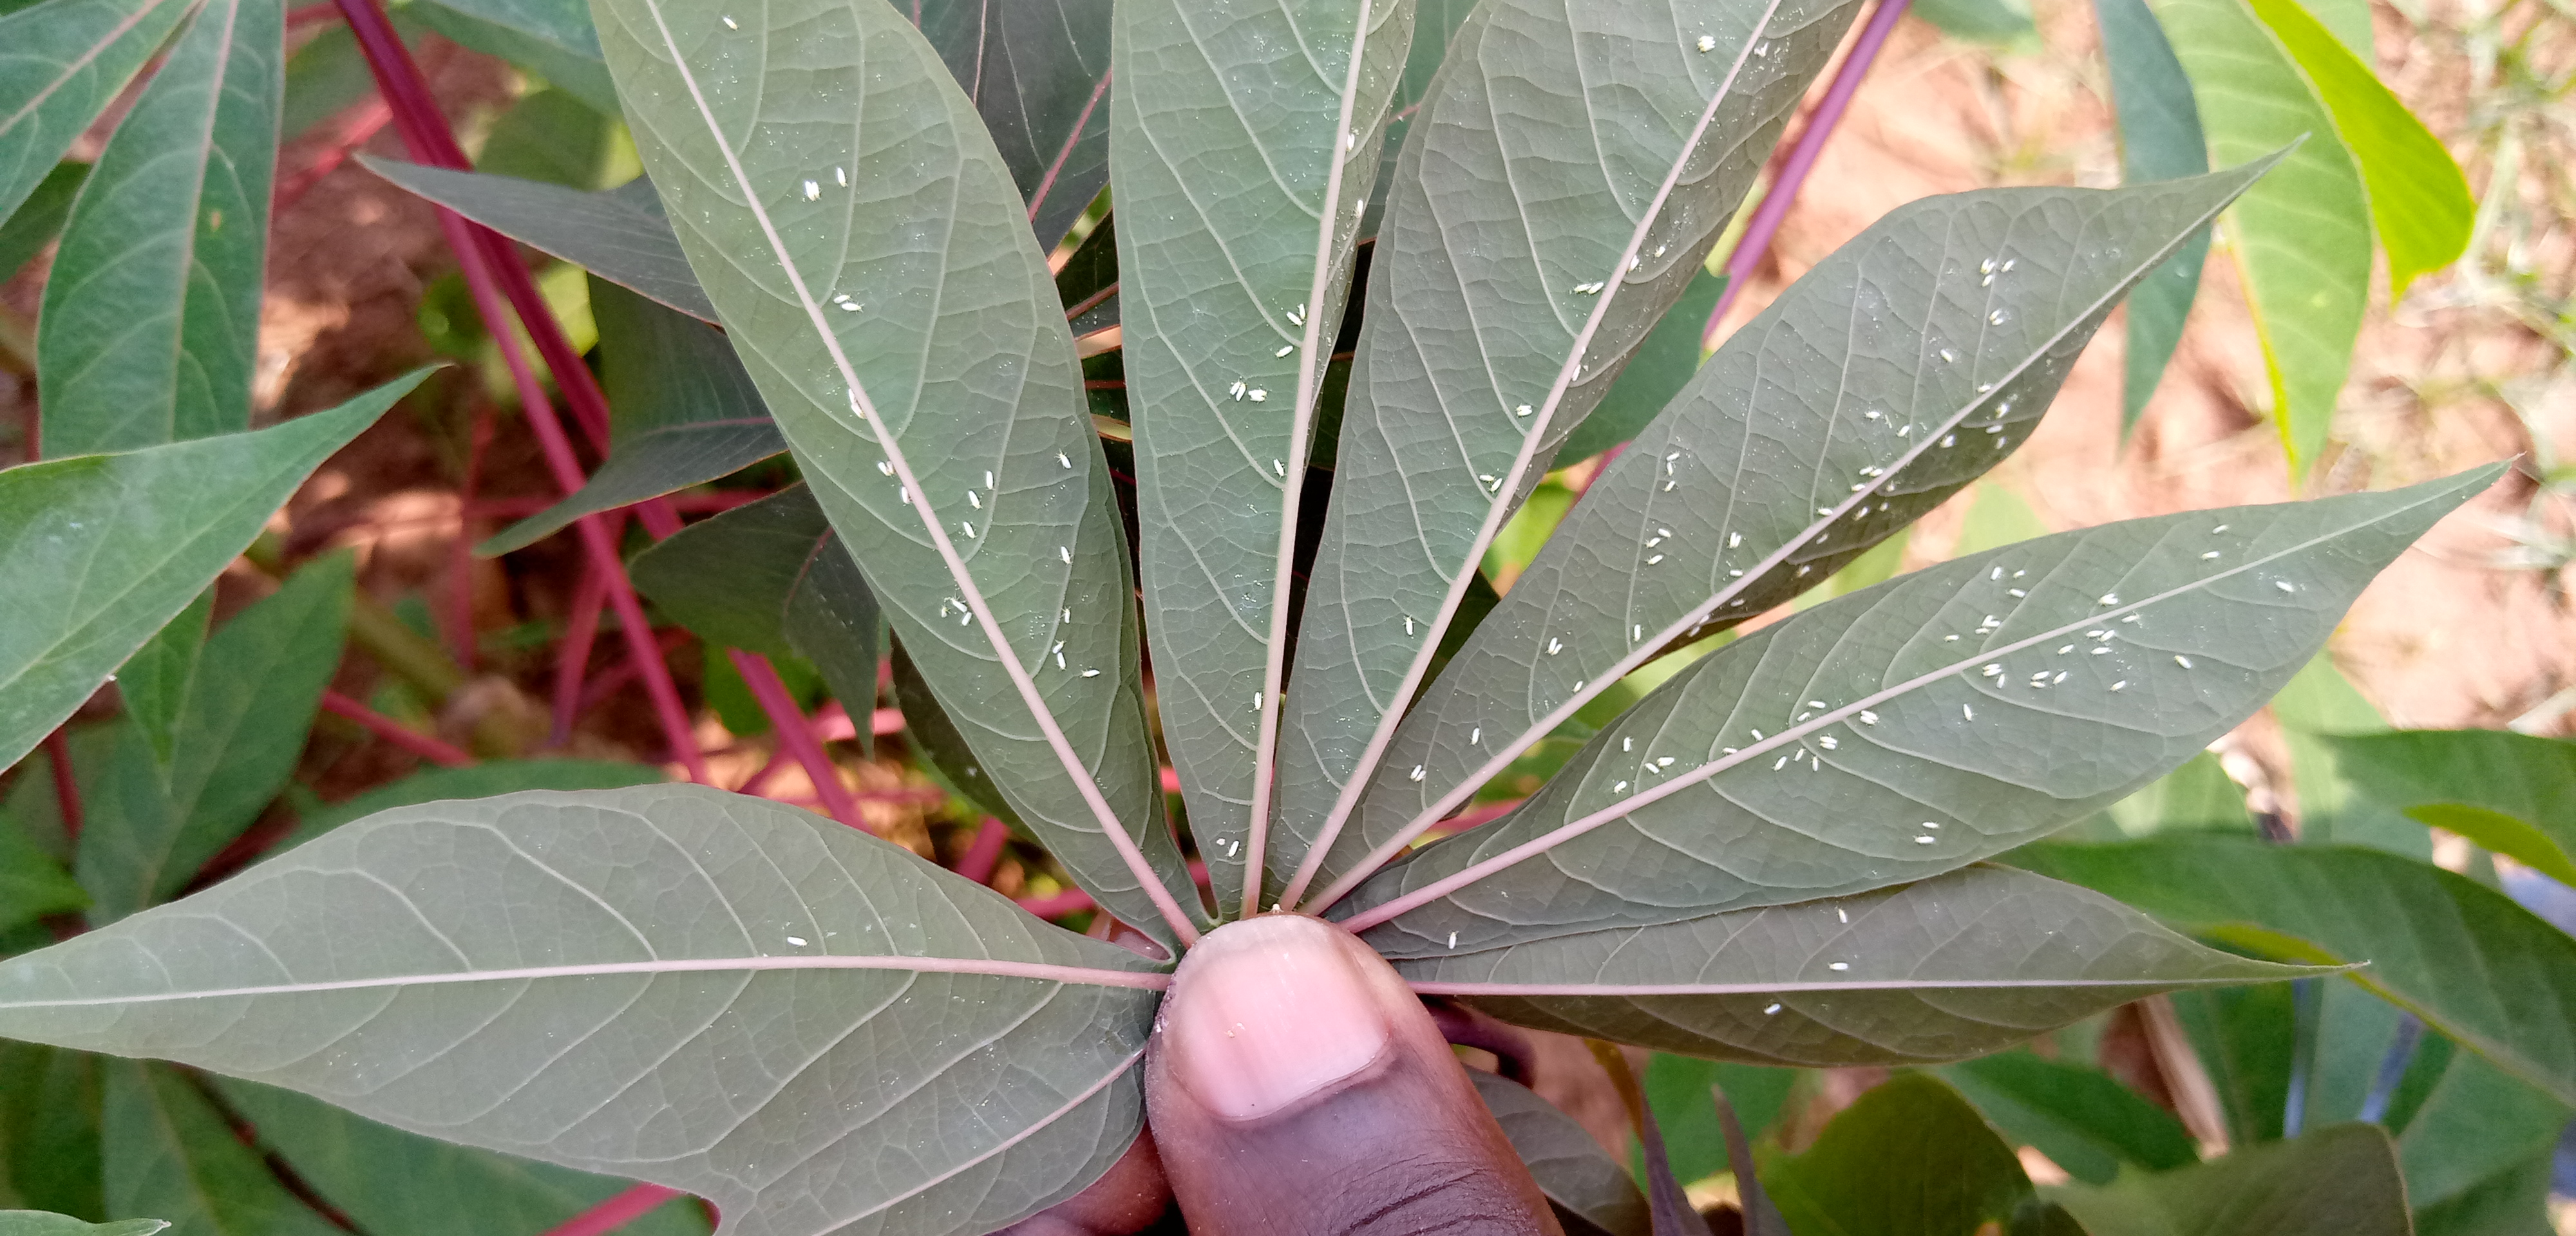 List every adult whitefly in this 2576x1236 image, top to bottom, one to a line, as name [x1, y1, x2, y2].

whitefly [721, 15, 742, 32]
whitefly [1695, 29, 1719, 61]
whitefly [1693, 32, 1720, 57]
whitefly [1345, 129, 1357, 156]
whitefly [833, 164, 852, 192]
whitefly [803, 175, 821, 207]
whitefly [1355, 198, 1367, 219]
whitefly [1652, 244, 1674, 263]
whitefly [1625, 250, 1645, 275]
whitefly [1999, 255, 2018, 276]
whitefly [1978, 257, 1991, 274]
whitefly [1984, 260, 1996, 276]
whitefly [1980, 272, 1994, 291]
whitefly [1587, 279, 1606, 297]
whitefly [1568, 280, 1591, 295]
whitefly [830, 292, 853, 304]
whitefly [840, 301, 864, 315]
whitefly [1297, 301, 1309, 319]
whitefly [1989, 304, 2006, 328]
whitefly [1285, 311, 1303, 332]
whitefly [1273, 342, 1298, 360]
whitefly [1936, 346, 1958, 368]
whitefly [1571, 363, 1585, 382]
whitefly [1231, 379, 1246, 405]
whitefly [1976, 380, 1992, 395]
whitefly [1248, 388, 1270, 403]
whitefly [849, 400, 868, 420]
whitefly [1516, 402, 1533, 420]
whitefly [1861, 404, 1882, 424]
whitefly [1895, 421, 1911, 440]
whitefly [1056, 449, 1075, 473]
whitefly [1665, 449, 1682, 461]
whitefly [1273, 458, 1289, 482]
whitefly [877, 458, 887, 480]
whitefly [1664, 460, 1677, 476]
whitefly [1857, 462, 1873, 476]
whitefly [983, 466, 996, 491]
whitefly [1475, 471, 1495, 482]
whitefly [1490, 477, 1511, 492]
whitefly [1663, 477, 1676, 494]
whitefly [1849, 480, 1866, 492]
whitefly [899, 482, 910, 512]
whitefly [965, 486, 985, 510]
whitefly [1815, 505, 1838, 519]
whitefly [961, 520, 978, 541]
whitefly [2209, 521, 2230, 539]
whitefly [1656, 527, 1673, 538]
whitefly [1727, 529, 1744, 555]
whitefly [1645, 534, 1662, 550]
whitefly [1059, 545, 1073, 566]
whitefly [2197, 546, 2222, 565]
whitefly [1645, 552, 1667, 566]
whitefly [1987, 561, 2001, 584]
whitefly [1728, 567, 1748, 581]
whitefly [2011, 567, 2031, 581]
whitefly [2272, 578, 2298, 597]
whitefly [2006, 587, 2027, 600]
whitefly [2095, 589, 2121, 608]
whitefly [950, 595, 969, 613]
whitefly [942, 603, 949, 624]
whitefly [1061, 604, 1073, 626]
whitefly [961, 610, 974, 631]
whitefly [2120, 612, 2142, 628]
whitefly [1405, 614, 1414, 640]
whitefly [1631, 622, 1645, 642]
whitefly [2099, 626, 2116, 644]
whitefly [2083, 628, 2107, 638]
whitefly [1940, 630, 1962, 644]
whitefly [1546, 632, 1564, 658]
whitefly [1052, 634, 1065, 655]
whitefly [2055, 641, 2075, 659]
whitefly [2088, 646, 2112, 657]
whitefly [1056, 650, 1068, 671]
whitefly [2173, 653, 2194, 671]
whitefly [1081, 666, 1101, 682]
whitefly [2050, 669, 2070, 686]
whitefly [1996, 673, 2007, 690]
whitefly [2105, 677, 2130, 696]
whitefly [1569, 679, 1585, 695]
whitefly [1253, 689, 1264, 715]
whitefly [1805, 698, 1831, 710]
whitefly [1960, 700, 1976, 724]
whitefly [1856, 706, 1882, 728]
whitefly [1468, 724, 1483, 748]
whitefly [1747, 726, 1765, 742]
whitefly [1618, 731, 1634, 755]
whitefly [1793, 742, 1806, 764]
whitefly [1720, 743, 1740, 758]
whitefly [1810, 751, 1819, 776]
whitefly [1655, 751, 1679, 769]
whitefly [1772, 751, 1787, 776]
whitefly [1406, 760, 1426, 787]
whitefly [1645, 761, 1659, 776]
whitefly [1611, 778, 1631, 796]
whitefly [1919, 818, 1940, 830]
whitefly [1909, 834, 1946, 845]
whitefly [1227, 838, 1241, 864]
whitefly [1837, 905, 1849, 930]
whitefly [1445, 928, 1463, 955]
whitefly [784, 933, 810, 950]
whitefly [1827, 960, 1853, 975]
whitefly [1761, 1001, 1784, 1018]